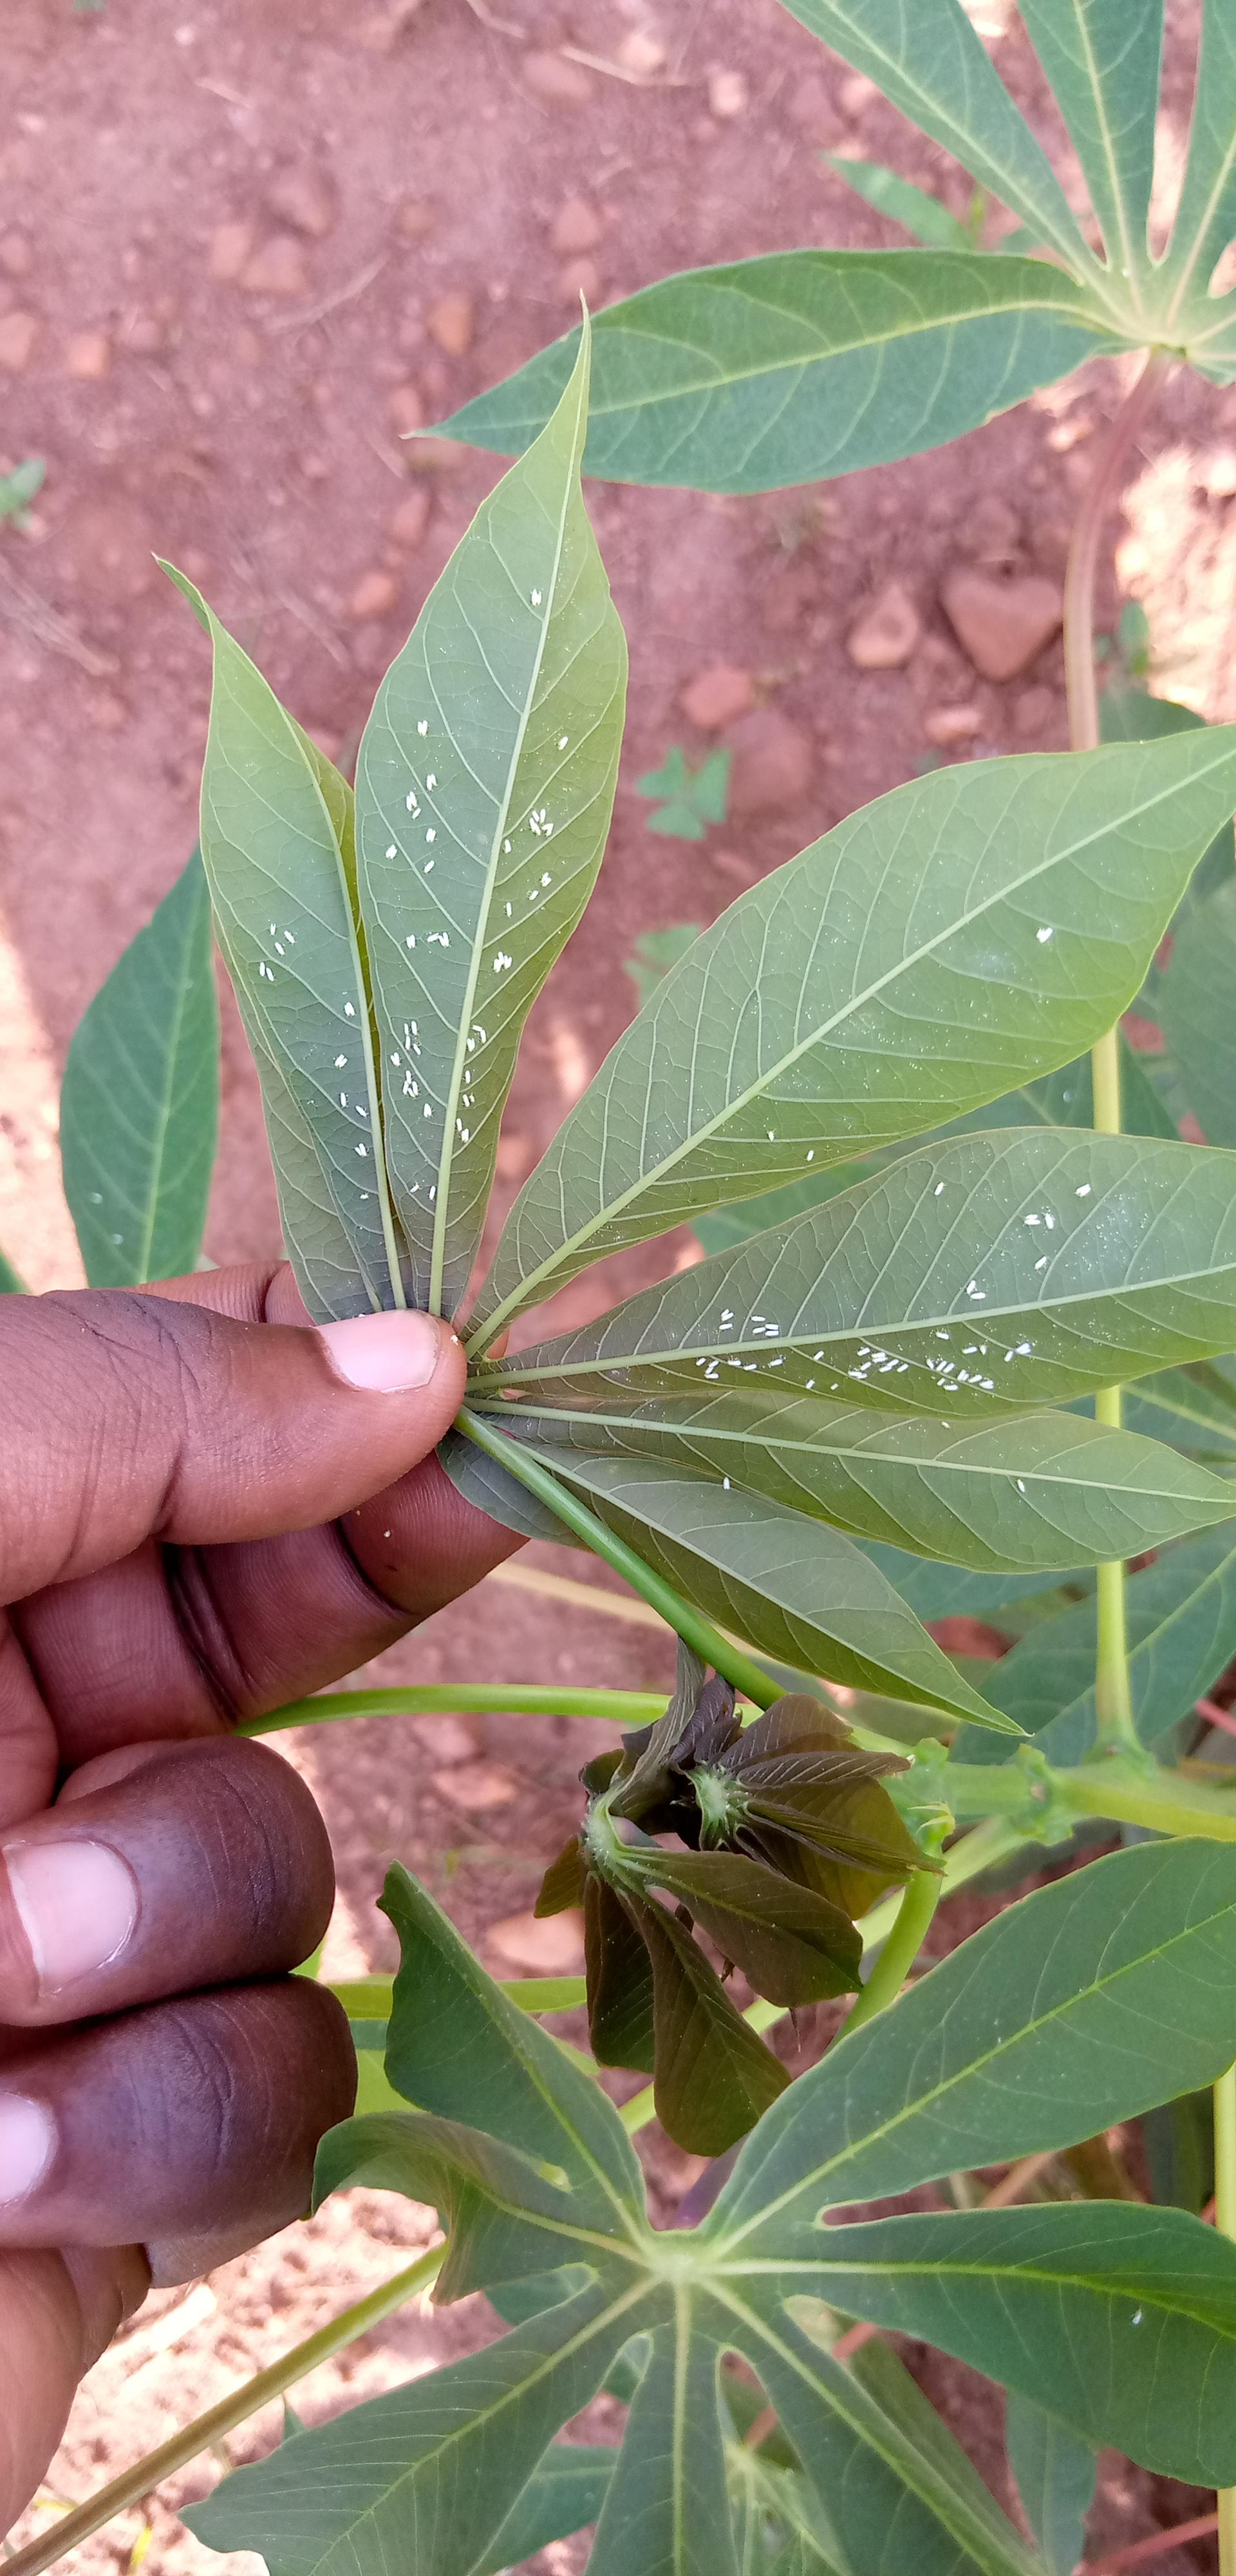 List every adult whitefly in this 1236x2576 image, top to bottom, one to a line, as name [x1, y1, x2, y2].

whitefly [530, 585, 537, 607]
whitefly [536, 591, 543, 608]
whitefly [422, 719, 429, 737]
whitefly [417, 720, 422, 737]
whitefly [554, 735, 569, 752]
whitefly [431, 771, 439, 788]
whitefly [426, 773, 433, 792]
whitefly [409, 790, 418, 808]
whitefly [404, 794, 413, 811]
whitefly [409, 806, 422, 820]
whitefly [539, 808, 547, 825]
whitefly [530, 809, 541, 823]
whitefly [529, 817, 536, 833]
whitefly [535, 822, 542, 838]
whitefly [541, 822, 554, 831]
whitefly [543, 822, 553, 838]
whitefly [425, 826, 431, 844]
whitefly [430, 828, 436, 843]
whitefly [503, 837, 512, 855]
whitefly [385, 844, 395, 860]
whitefly [390, 846, 398, 860]
whitefly [422, 858, 436, 876]
whitefly [539, 871, 550, 884]
whitefly [541, 876, 553, 889]
whitefly [527, 889, 539, 904]
whitefly [503, 899, 515, 920]
whitefly [268, 922, 277, 936]
whitefly [1038, 926, 1054, 946]
whitefly [1034, 927, 1045, 940]
whitefly [283, 929, 298, 945]
whitefly [425, 931, 438, 943]
whitefly [443, 932, 452, 949]
whitefly [411, 933, 417, 951]
whitefly [406, 934, 411, 950]
whitefly [438, 934, 445, 948]
whitefly [274, 940, 286, 956]
whitefly [497, 950, 504, 967]
whitefly [504, 954, 509, 972]
whitefly [492, 956, 504, 974]
whitefly [509, 956, 514, 969]
whitefly [258, 961, 266, 978]
whitefly [265, 967, 277, 983]
whitefly [346, 1001, 357, 1016]
whitefly [343, 1003, 351, 1016]
whitefly [410, 1019, 420, 1036]
whitefly [403, 1021, 411, 1037]
whitefly [470, 1023, 484, 1032]
whitefly [479, 1030, 489, 1045]
whitefly [404, 1035, 412, 1052]
whitefly [465, 1036, 471, 1055]
whitefly [471, 1036, 478, 1053]
whitefly [412, 1043, 422, 1057]
whitefly [392, 1050, 401, 1068]
whitefly [388, 1051, 401, 1068]
whitefly [333, 1053, 345, 1068]
whitefly [339, 1056, 348, 1070]
whitefly [461, 1067, 475, 1086]
whitefly [404, 1069, 413, 1084]
whitefly [402, 1079, 411, 1096]
whitefly [411, 1079, 420, 1096]
whitefly [406, 1087, 415, 1098]
whitefly [339, 1090, 349, 1110]
whitefly [462, 1092, 471, 1109]
whitefly [467, 1094, 478, 1104]
whitefly [422, 1099, 434, 1120]
whitefly [353, 1104, 369, 1119]
whitefly [454, 1117, 463, 1132]
whitefly [465, 1128, 472, 1144]
whitefly [765, 1128, 776, 1143]
whitefly [460, 1129, 465, 1144]
whitefly [358, 1142, 368, 1158]
whitefly [353, 1144, 362, 1158]
whitefly [803, 1146, 818, 1166]
whitefly [932, 1178, 948, 1198]
whitefly [408, 1182, 420, 1195]
whitefly [427, 1183, 438, 1202]
whitefly [1073, 1183, 1090, 1197]
whitefly [1080, 1186, 1092, 1199]
whitefly [357, 1192, 372, 1201]
whitefly [1043, 1210, 1057, 1232]
whitefly [1022, 1212, 1039, 1219]
whitefly [1022, 1218, 1042, 1226]
whitefly [1031, 1254, 1048, 1274]
whitefly [965, 1278, 977, 1296]
whitefly [968, 1289, 987, 1302]
whitefly [718, 1308, 730, 1318]
whitefly [721, 1311, 735, 1323]
whitefly [749, 1314, 767, 1322]
whitefly [718, 1321, 735, 1332]
whitefly [763, 1321, 781, 1331]
whitefly [751, 1326, 765, 1336]
whitefly [763, 1329, 780, 1338]
whitefly [933, 1330, 951, 1341]
whitefly [1015, 1341, 1033, 1356]
whitefly [978, 1344, 988, 1358]
whitefly [856, 1347, 871, 1358]
whitefly [960, 1347, 979, 1355]
whitefly [1018, 1347, 1032, 1356]
whitefly [811, 1348, 829, 1363]
whitefly [1002, 1349, 1015, 1363]
whitefly [870, 1351, 886, 1358]
whitefly [769, 1356, 785, 1368]
whitefly [871, 1356, 887, 1363]
whitefly [924, 1356, 934, 1370]
whitefly [694, 1357, 707, 1367]
whitefly [725, 1358, 742, 1367]
whitefly [886, 1358, 899, 1367]
whitefly [707, 1358, 721, 1367]
whitefly [934, 1360, 948, 1372]
whitefly [859, 1361, 872, 1370]
whitefly [942, 1361, 955, 1374]
whitefly [742, 1361, 759, 1372]
whitefly [896, 1361, 910, 1374]
whitefly [704, 1365, 714, 1375]
whitefly [877, 1365, 893, 1374]
whitefly [957, 1368, 967, 1383]
whitefly [845, 1368, 863, 1377]
whitefly [962, 1372, 971, 1382]
whitefly [702, 1372, 720, 1381]
whitefly [968, 1374, 983, 1385]
whitefly [935, 1376, 946, 1387]
whitefly [803, 1378, 818, 1390]
whitefly [977, 1378, 994, 1386]
whitefly [829, 1379, 839, 1392]
whitefly [941, 1383, 959, 1392]
whitefly [939, 1419, 951, 1431]
whitefly [720, 1474, 732, 1492]
whitefly [1015, 1476, 1027, 1494]
whitefly [1130, 2304, 1145, 2330]